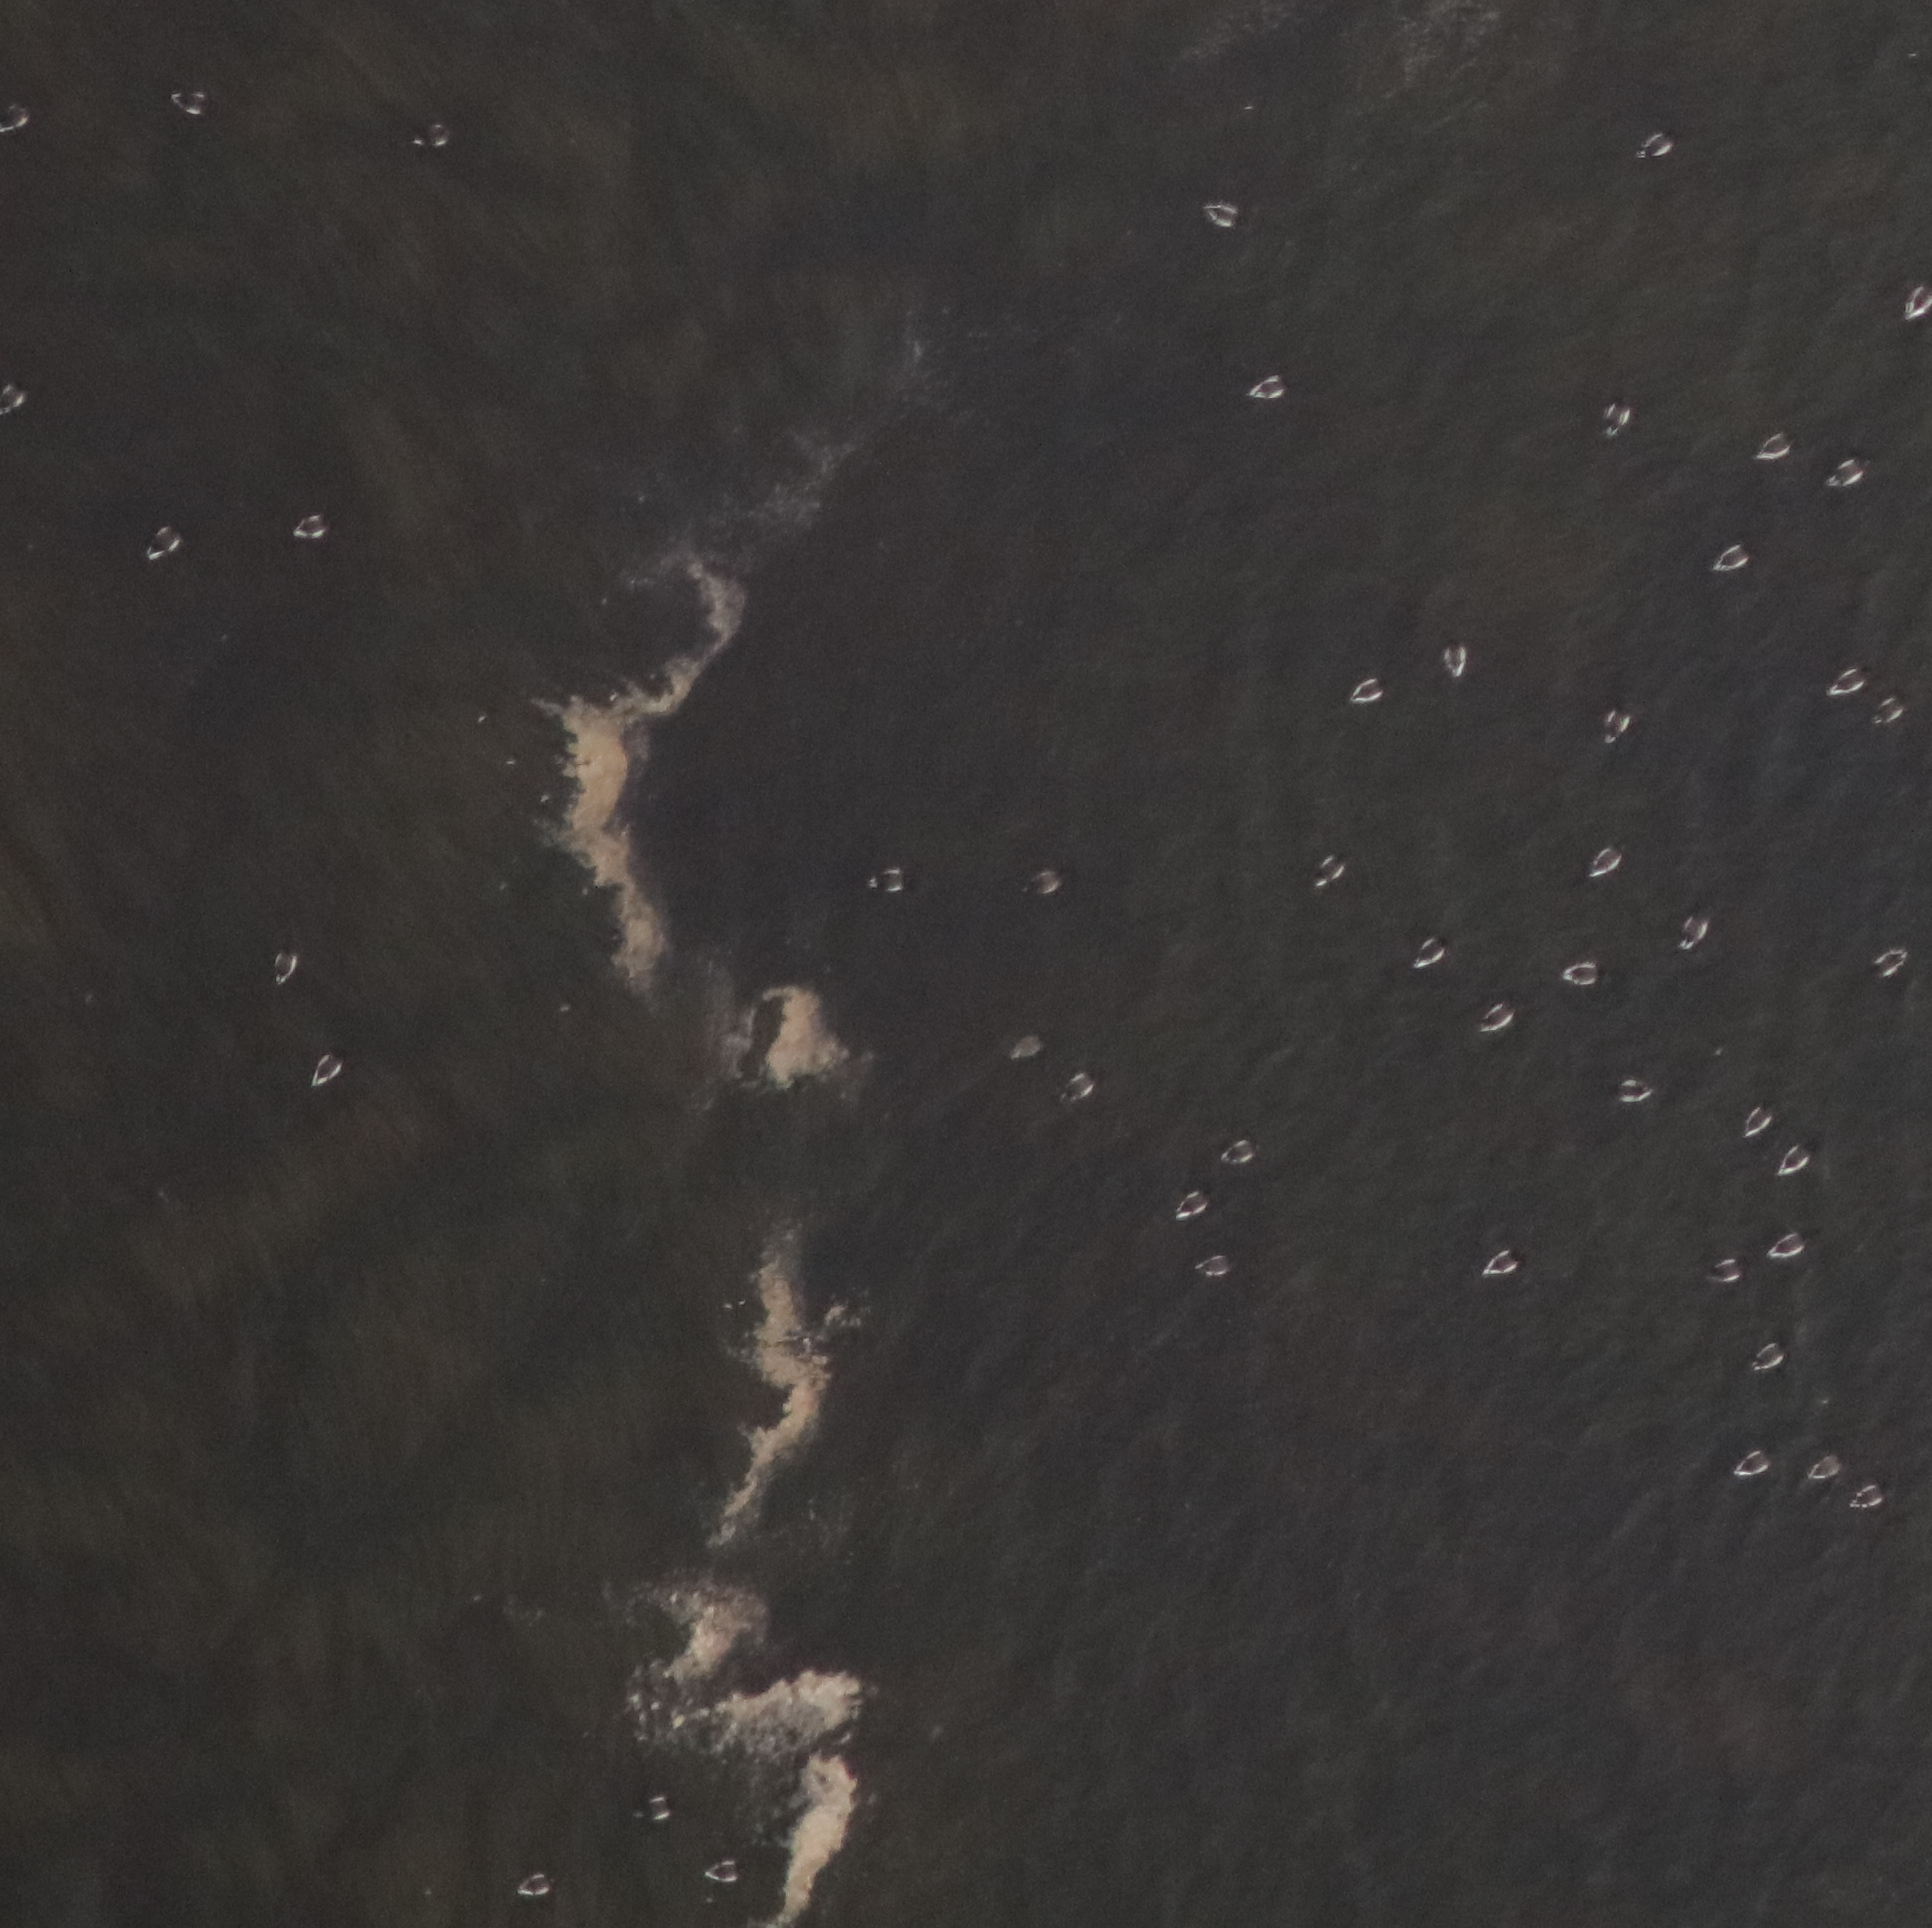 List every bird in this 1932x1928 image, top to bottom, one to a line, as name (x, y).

brant (191, 101)
brant (15, 118)
brant (434, 135)
brant (1658, 144)
brant (1223, 213)
brant (1923, 298)
brant (1271, 387)
brant (9, 397)
brant (1618, 417)
brant (1774, 446)
brant (1848, 473)
brant (312, 526)
brant (165, 539)
brant (1734, 556)
brant (1454, 660)
brant (1849, 681)
brant (1370, 689)
brant (1889, 707)
brant (1618, 724)
brant (1606, 860)
brant (1331, 870)
brant (889, 879)
brant (1047, 881)
brant (1694, 929)
brant (1430, 953)
brant (1890, 963)
brant (285, 964)
brant (1586, 974)
brant (1499, 1016)
brant (1029, 1046)
brant (328, 1067)
brant (1081, 1087)
brant (1632, 1091)
brant (1758, 1119)
brant (1241, 1153)
brant (1795, 1159)
brant (1193, 1204)
brant (1789, 1246)
brant (1504, 1263)
brant (1215, 1264)
brant (1729, 1271)
brant (1770, 1356)
brant (1753, 1464)
brant (1827, 1465)
brant (1873, 1494)
brant (658, 1808)
brant (725, 1873)
brant (536, 1885)